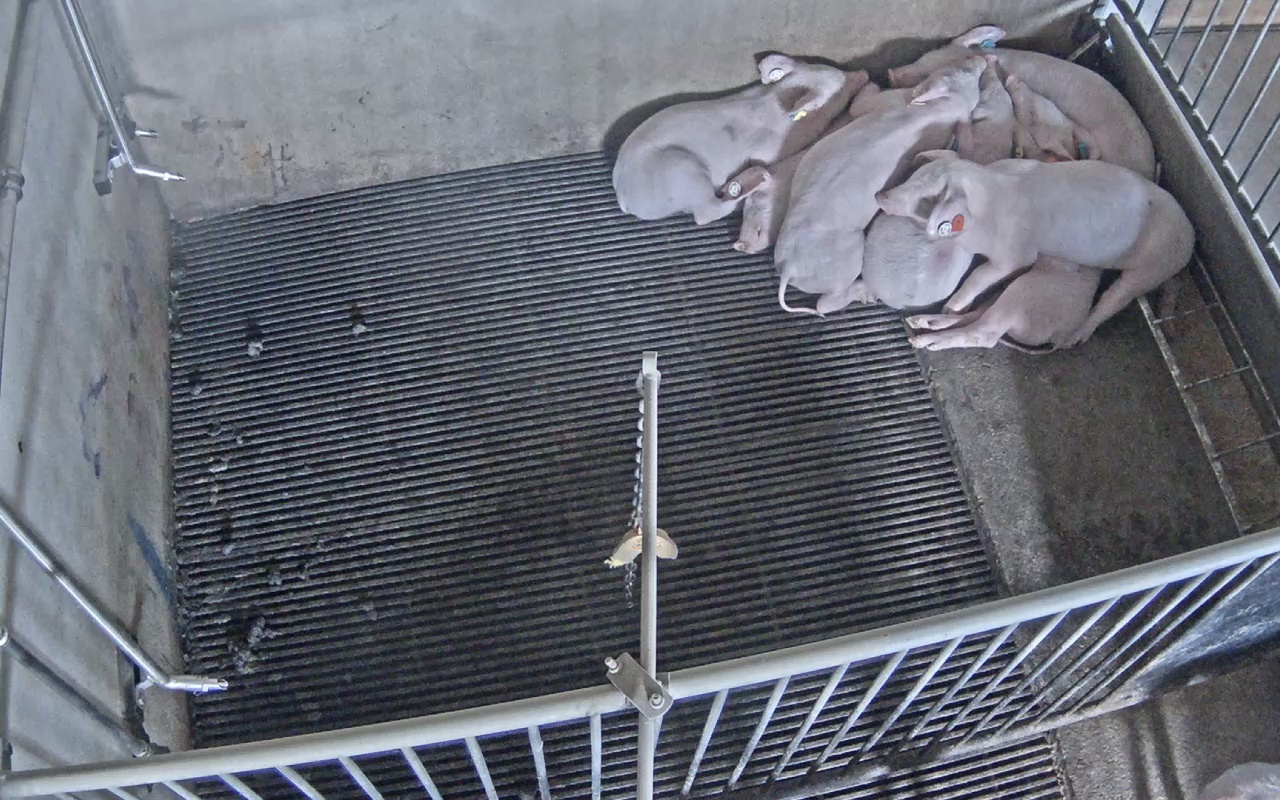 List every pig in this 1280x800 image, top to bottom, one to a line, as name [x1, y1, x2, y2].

pig [889, 23, 1161, 183]
pig [613, 51, 869, 225]
pig [774, 55, 987, 316]
pig [861, 55, 1049, 309]
pig [907, 74, 1107, 354]
pig [719, 102, 854, 254]
pig [876, 149, 1195, 351]